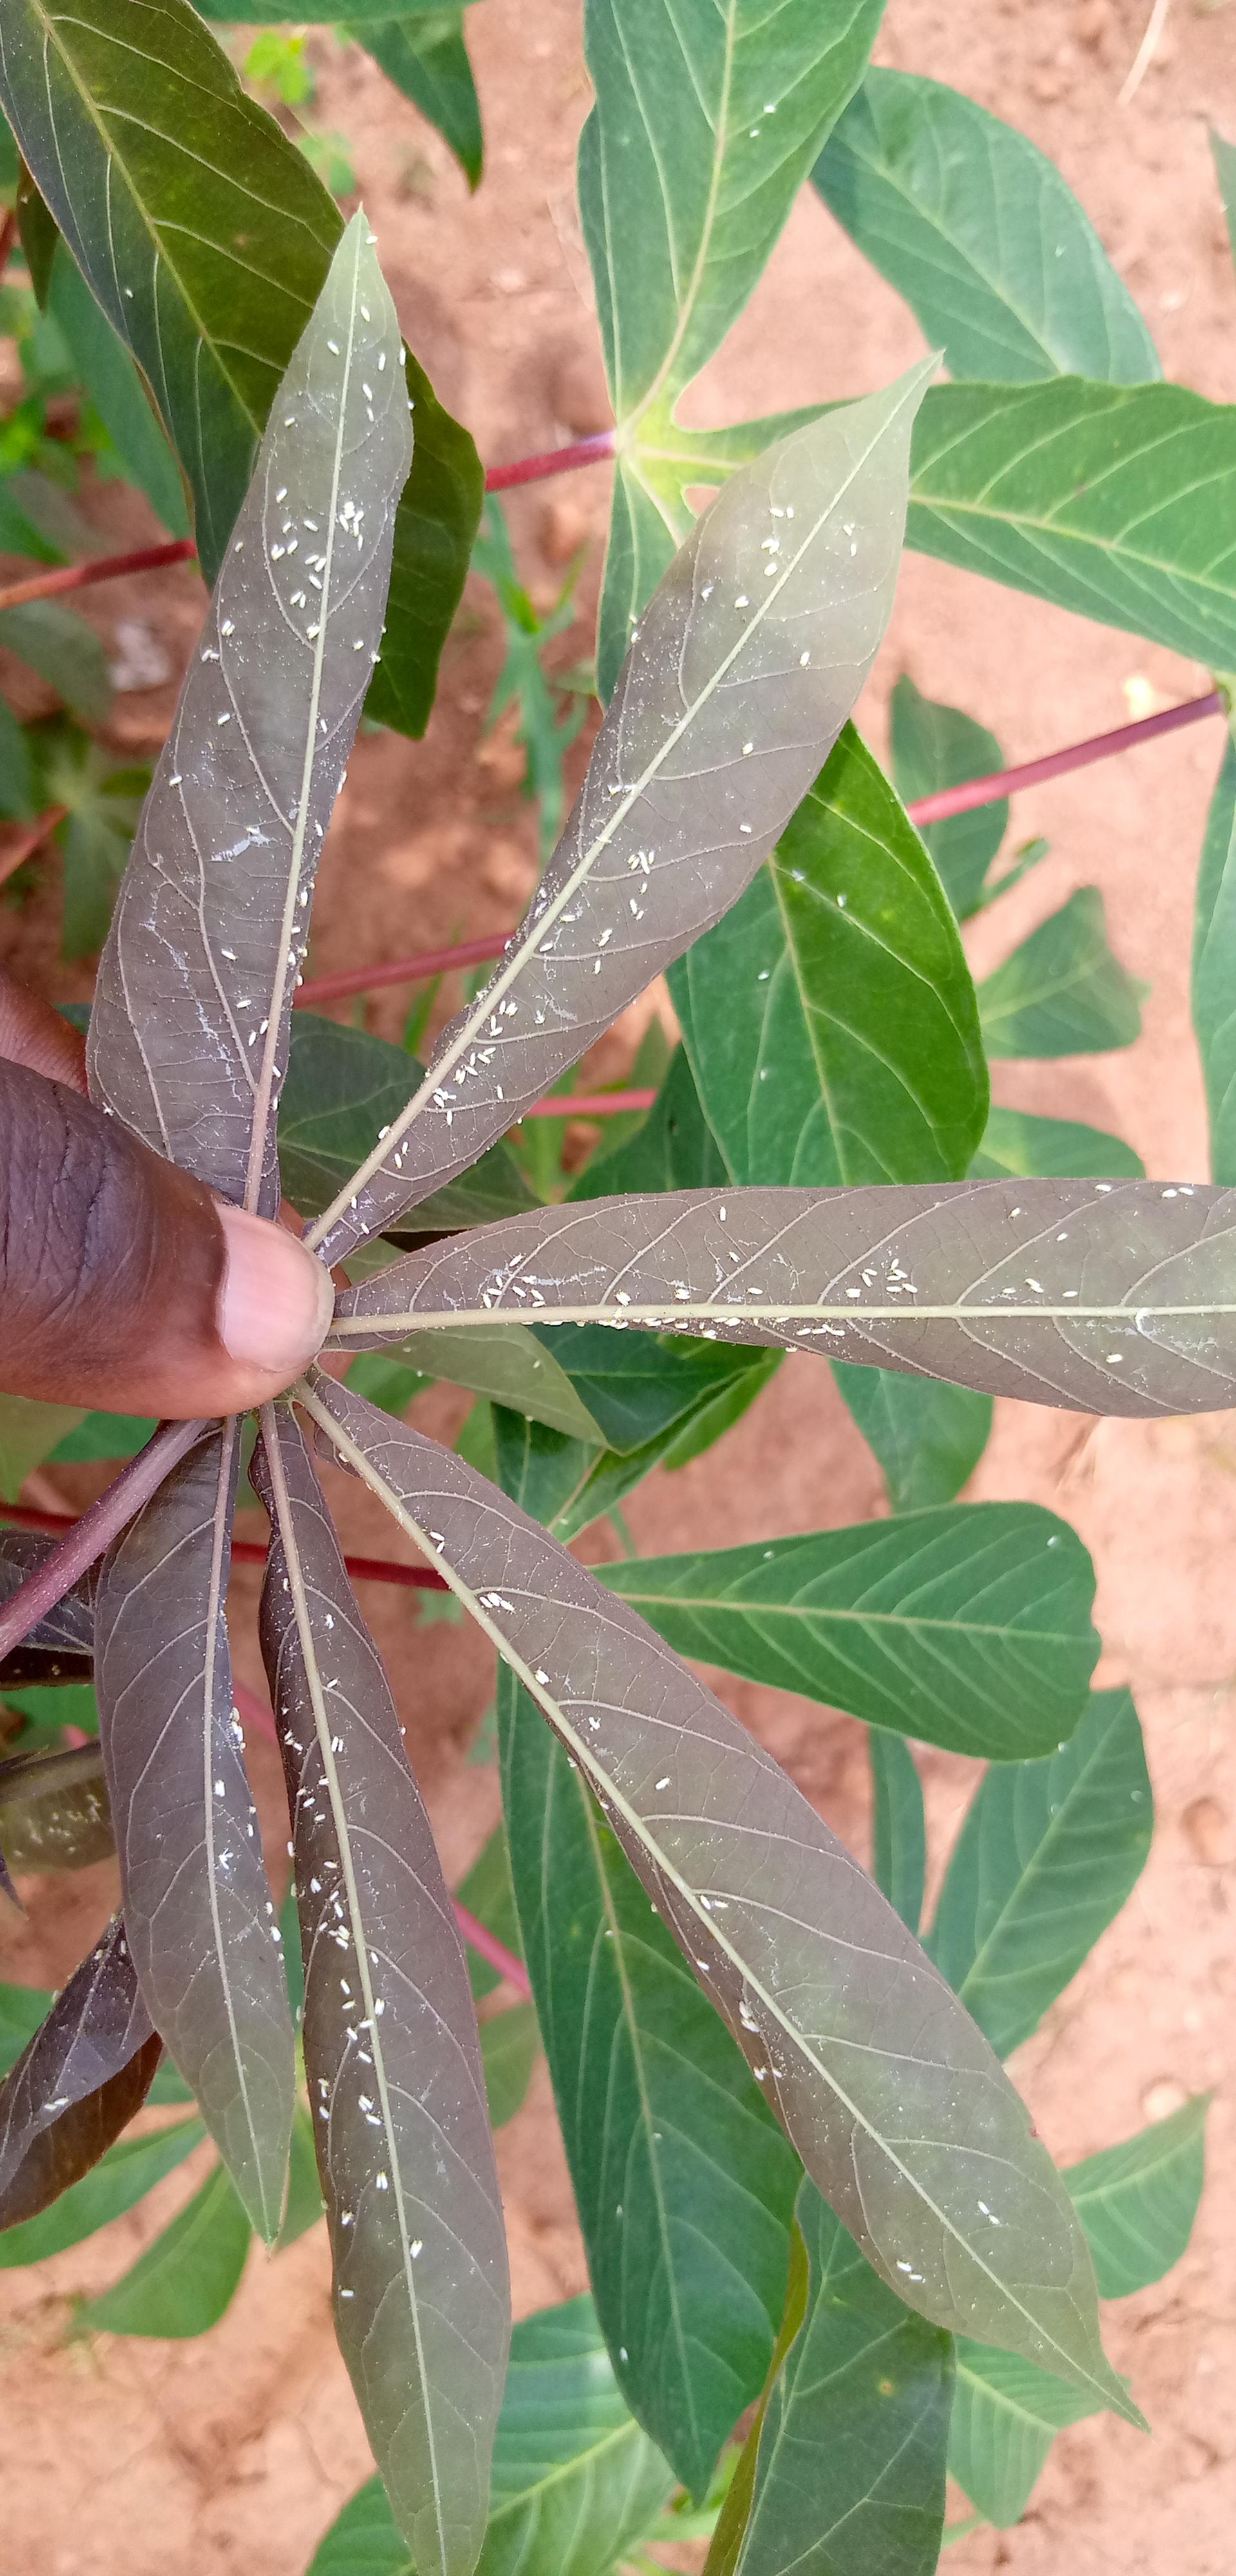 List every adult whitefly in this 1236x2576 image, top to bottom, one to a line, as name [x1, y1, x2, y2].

whitefly [359, 224, 386, 247]
whitefly [357, 299, 373, 322]
whitefly [321, 338, 350, 374]
whitefly [367, 341, 389, 379]
whitefly [394, 344, 414, 370]
whitefly [357, 373, 379, 408]
whitefly [362, 400, 380, 424]
whitefly [278, 408, 301, 432]
whitefly [270, 477, 291, 502]
whitefly [762, 496, 794, 522]
whitefly [333, 500, 373, 561]
whitefly [335, 500, 368, 550]
whitefly [297, 512, 328, 540]
whitefly [272, 514, 293, 537]
whitefly [295, 516, 321, 546]
whitefly [837, 522, 854, 540]
whitefly [759, 529, 778, 559]
whitefly [260, 539, 291, 569]
whitefly [279, 539, 300, 559]
whitefly [834, 544, 866, 571]
whitefly [232, 545, 247, 559]
whitefly [299, 555, 339, 585]
whitefly [756, 559, 785, 584]
whitefly [303, 577, 325, 603]
whitefly [698, 582, 720, 605]
whitefly [279, 591, 312, 616]
whitefly [733, 593, 752, 614]
whitefly [216, 611, 247, 641]
whitefly [303, 620, 323, 643]
whitefly [345, 638, 369, 663]
whitefly [200, 643, 223, 661]
whitefly [790, 647, 821, 670]
whitefly [215, 698, 237, 738]
whitefly [308, 717, 335, 746]
whitefly [733, 736, 753, 758]
whitefly [332, 770, 353, 802]
whitefly [164, 774, 186, 800]
whitefly [603, 774, 638, 795]
whitefly [310, 802, 325, 846]
whitefly [733, 817, 756, 840]
whitefly [641, 850, 660, 877]
whitefly [625, 852, 642, 874]
whitefly [630, 875, 655, 905]
whitefly [290, 876, 315, 912]
whitefly [617, 893, 650, 928]
whitefly [556, 909, 583, 929]
whitefly [281, 916, 308, 942]
whitefly [591, 923, 625, 956]
whitefly [524, 935, 555, 963]
whitefly [209, 940, 240, 971]
whitefly [281, 949, 303, 972]
whitefly [584, 954, 608, 979]
whitefly [285, 965, 309, 990]
whitefly [492, 987, 523, 1026]
whitefly [232, 996, 253, 1018]
whitefly [480, 1009, 509, 1043]
whitefly [250, 1013, 274, 1041]
whitefly [243, 1022, 261, 1054]
whitefly [471, 1038, 498, 1070]
whitefly [269, 1054, 284, 1075]
whitefly [454, 1054, 484, 1081]
whitefly [446, 1060, 477, 1089]
whitefly [422, 1080, 454, 1106]
whitefly [501, 1082, 515, 1108]
whitefly [259, 1086, 281, 1113]
whitefly [440, 1092, 464, 1132]
whitefly [376, 1114, 398, 1143]
whitefly [389, 1135, 416, 1174]
whitefly [394, 1139, 421, 1162]
whitefly [1087, 1173, 1118, 1200]
whitefly [1152, 1179, 1181, 1206]
whitefly [1172, 1179, 1197, 1199]
whitefly [341, 1189, 367, 1218]
whitefly [1007, 1198, 1036, 1225]
whitefly [708, 1203, 730, 1225]
whitefly [346, 1209, 373, 1234]
whitefly [1049, 1225, 1086, 1255]
whitefly [717, 1241, 746, 1267]
whitefly [502, 1247, 530, 1280]
whitefly [882, 1250, 913, 1283]
whitefly [845, 1256, 877, 1294]
whitefly [1020, 1267, 1042, 1301]
whitefly [505, 1269, 529, 1304]
whitefly [480, 1273, 508, 1307]
whitefly [606, 1276, 629, 1311]
whitefly [1054, 1279, 1087, 1307]
whitefly [881, 1280, 925, 1312]
whitefly [995, 1280, 1015, 1305]
whitefly [667, 1282, 691, 1309]
whitefly [524, 1283, 548, 1313]
whitefly [740, 1283, 765, 1303]
whitefly [839, 1283, 869, 1310]
whitefly [471, 1288, 494, 1314]
whitefly [638, 1304, 673, 1335]
whitefly [661, 1307, 695, 1336]
whitefly [711, 1307, 745, 1332]
whitefly [768, 1307, 798, 1329]
whitefly [536, 1309, 568, 1334]
whitefly [593, 1309, 638, 1333]
whitefly [790, 1319, 834, 1345]
whitefly [814, 1319, 852, 1349]
whitefly [697, 1323, 726, 1343]
whitefly [1094, 1339, 1128, 1367]
whitefly [424, 1511, 461, 1558]
whitefly [272, 1563, 301, 1600]
whitefly [483, 1578, 523, 1619]
whitefly [473, 1581, 500, 1622]
whitefly [316, 1609, 347, 1639]
whitefly [525, 1655, 557, 1693]
whitefly [310, 1673, 342, 1693]
whitefly [220, 1698, 249, 1746]
whitefly [579, 1703, 607, 1736]
whitefly [265, 1720, 307, 1755]
whitefly [322, 1728, 354, 1759]
whitefly [645, 1759, 679, 1795]
whitefly [303, 1768, 344, 1797]
whitefly [203, 1774, 236, 1797]
whitefly [281, 1786, 322, 1816]
whitefly [240, 1790, 262, 1827]
whitefly [306, 1812, 332, 1832]
whitefly [243, 1826, 255, 1846]
whitefly [271, 1828, 297, 1862]
whitefly [281, 1835, 301, 1856]
whitefly [208, 1841, 237, 1873]
whitefly [322, 1854, 348, 1878]
whitefly [304, 1875, 324, 1894]
whitefly [319, 1884, 354, 1917]
whitefly [713, 1891, 746, 1916]
whitefly [695, 1891, 721, 1915]
whitefly [307, 1917, 332, 1938]
whitefly [328, 1919, 357, 1953]
whitefly [686, 1951, 713, 1971]
whitefly [366, 1951, 385, 1973]
whitefly [335, 1969, 368, 2000]
whitefly [332, 1989, 355, 2012]
whitefly [370, 1994, 389, 2022]
whitefly [730, 1998, 774, 2038]
whitefly [348, 2012, 373, 2040]
whitefly [335, 2025, 361, 2042]
whitefly [353, 2040, 379, 2070]
whitefly [768, 2058, 798, 2090]
whitefly [746, 2063, 776, 2083]
whitefly [307, 2067, 341, 2100]
whitefly [348, 2094, 379, 2114]
whitefly [314, 2101, 337, 2124]
whitefly [360, 2106, 384, 2128]
whitefly [366, 2166, 397, 2203]
whitefly [975, 2197, 1004, 2225]
whitefly [331, 2204, 361, 2222]
whitefly [404, 2238, 431, 2266]
whitefly [888, 2254, 923, 2286]
whitefly [332, 2285, 357, 2304]